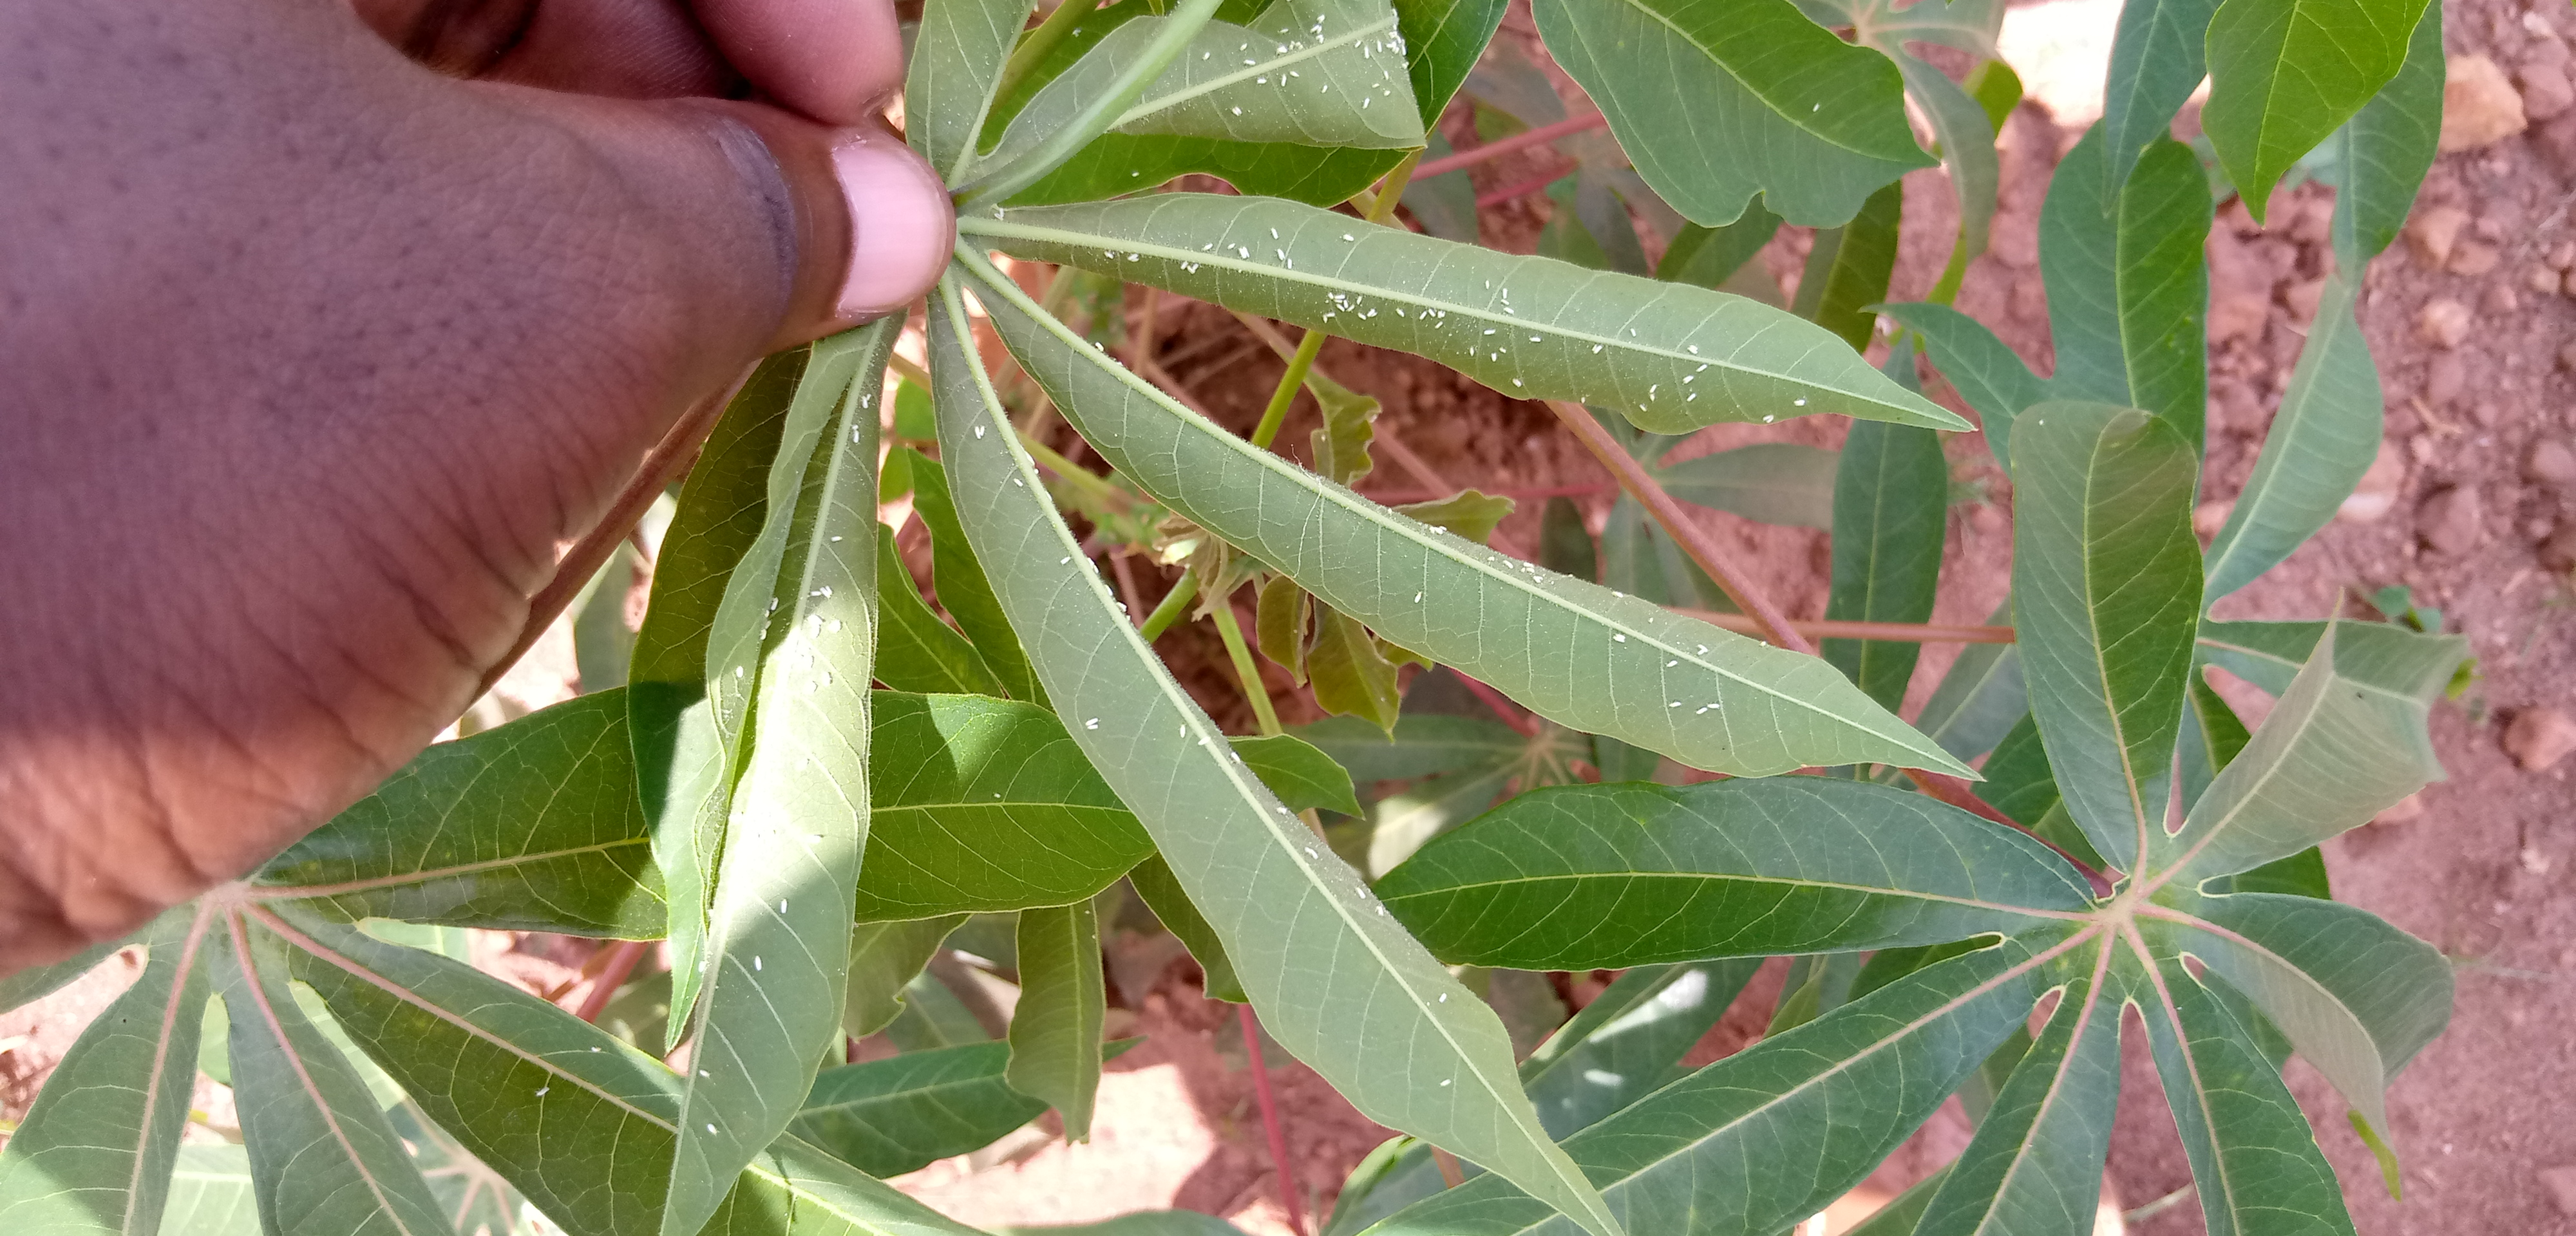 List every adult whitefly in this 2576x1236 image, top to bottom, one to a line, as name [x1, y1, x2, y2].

whitefly [1392, 7, 1398, 15]
whitefly [1316, 14, 1326, 24]
whitefly [1392, 23, 1398, 30]
whitefly [1309, 24, 1319, 33]
whitefly [1317, 25, 1322, 35]
whitefly [1279, 28, 1290, 34]
whitefly [1388, 30, 1396, 40]
whitefly [1316, 33, 1323, 40]
whitefly [1394, 35, 1403, 44]
whitefly [1319, 37, 1324, 44]
whitefly [1376, 37, 1383, 55]
whitefly [1353, 39, 1363, 49]
whitefly [1238, 41, 1249, 52]
whitefly [1385, 42, 1394, 49]
whitefly [1363, 44, 1372, 59]
whitefly [1401, 44, 1407, 56]
whitefly [1395, 46, 1401, 54]
whitefly [1276, 47, 1285, 52]
whitefly [1278, 49, 1287, 55]
whitefly [1200, 50, 1215, 64]
whitefly [1242, 57, 1258, 68]
whitefly [1400, 60, 1410, 71]
whitefly [1381, 68, 1391, 82]
whitefly [1287, 68, 1302, 80]
whitefly [1278, 71, 1288, 89]
whitefly [1255, 77, 1269, 86]
whitefly [1369, 80, 1381, 91]
whitefly [1320, 83, 1330, 96]
whitefly [1381, 88, 1393, 99]
whitefly [1360, 96, 1371, 111]
whitefly [1811, 100, 1822, 116]
whitefly [1235, 105, 1244, 115]
whitefly [1231, 108, 1240, 118]
whitefly [1130, 169, 1142, 183]
whitefly [993, 204, 1007, 221]
whitefly [1269, 225, 1280, 241]
whitefly [1341, 232, 1356, 243]
whitefly [1201, 241, 1215, 253]
whitefly [1226, 241, 1237, 250]
whitefly [1243, 246, 1251, 259]
whitefly [1274, 247, 1286, 262]
whitefly [1238, 247, 1245, 259]
whitefly [1102, 249, 1116, 261]
whitefly [1127, 252, 1139, 261]
whitefly [1132, 257, 1141, 263]
whitefly [1287, 257, 1295, 270]
whitefly [1180, 260, 1189, 270]
whitefly [1192, 262, 1202, 270]
whitefly [1187, 265, 1196, 275]
whitefly [1484, 279, 1492, 290]
whitefly [1501, 286, 1510, 299]
whitefly [1327, 290, 1334, 301]
whitefly [1333, 292, 1346, 299]
whitefly [1356, 294, 1365, 305]
whitefly [1343, 297, 1349, 309]
whitefly [1500, 297, 1511, 306]
whitefly [1336, 304, 1345, 312]
whitefly [1394, 305, 1406, 318]
whitefly [1502, 306, 1515, 316]
whitefly [1366, 307, 1376, 317]
whitefly [1428, 307, 1436, 318]
whitefly [1437, 309, 1441, 319]
whitefly [1417, 310, 1428, 321]
whitefly [1325, 310, 1336, 318]
whitefly [1357, 310, 1367, 321]
whitefly [1441, 311, 1447, 318]
whitefly [1321, 314, 1327, 325]
whitefly [1434, 321, 1444, 330]
whitefly [1480, 326, 1496, 337]
whitefly [1629, 326, 1640, 340]
whitefly [1526, 334, 1543, 345]
whitefly [1094, 340, 1105, 353]
whitefly [1688, 343, 1700, 350]
whitefly [1468, 344, 1476, 357]
whitefly [1593, 344, 1604, 355]
whitefly [1498, 345, 1508, 355]
whitefly [1686, 346, 1698, 355]
whitefly [1490, 350, 1498, 364]
whitefly [1695, 363, 1709, 373]
whitefly [1680, 374, 1696, 386]
whitefly [1510, 376, 1525, 389]
whitefly [1649, 380, 1658, 393]
whitefly [1685, 391, 1696, 404]
whitefly [1648, 392, 1656, 403]
whitefly [860, 394, 869, 410]
whitefly [1792, 398, 1806, 402]
whitefly [1638, 402, 1650, 415]
whitefly [1794, 402, 1805, 407]
whitefly [1761, 412, 1776, 426]
whitefly [851, 422, 861, 430]
whitefly [973, 425, 981, 440]
whitefly [980, 425, 987, 436]
whitefly [851, 429, 861, 445]
whitefly [1012, 476, 1025, 489]
whitefly [1385, 505, 1393, 516]
whitefly [1429, 525, 1435, 535]
whitefly [1434, 525, 1444, 536]
whitefly [829, 533, 844, 543]
whitefly [1059, 554, 1074, 566]
whitefly [1486, 554, 1495, 563]
whitefly [1086, 555, 1095, 568]
whitefly [1501, 557, 1515, 571]
whitefly [1522, 561, 1535, 567]
whitefly [1519, 565, 1526, 574]
whitefly [1526, 566, 1536, 574]
whitefly [1531, 573, 1544, 585]
whitefly [1103, 583, 1115, 597]
whitefly [825, 584, 834, 594]
whitefly [819, 586, 831, 599]
whitefly [1412, 588, 1424, 606]
whitefly [1609, 588, 1625, 601]
whitefly [808, 589, 822, 598]
whitefly [768, 594, 779, 612]
whitefly [1115, 601, 1128, 613]
whitefly [764, 609, 771, 619]
whitefly [1124, 613, 1133, 623]
whitefly [1645, 614, 1657, 625]
whitefly [759, 628, 768, 642]
whitefly [1615, 632, 1627, 639]
whitefly [1611, 634, 1625, 644]
whitefly [1757, 639, 1769, 648]
whitefly [1696, 642, 1710, 653]
whitefly [1696, 648, 1705, 656]
whitefly [1664, 657, 1680, 669]
whitefly [1666, 699, 1681, 709]
whitefly [1706, 700, 1722, 710]
whitefly [1693, 704, 1708, 716]
whitefly [1084, 717, 1097, 726]
whitefly [1177, 722, 1189, 740]
whitefly [1087, 723, 1099, 731]
whitefly [1195, 733, 1214, 747]
whitefly [1229, 749, 1242, 765]
whitefly [991, 792, 1005, 803]
whitefly [1273, 803, 1290, 818]
whitefly [1302, 843, 1320, 860]
whitefly [1351, 884, 1367, 901]
whitefly [779, 895, 788, 915]
whitefly [1374, 903, 1387, 917]
whitefly [752, 953, 767, 973]
whitefly [696, 958, 709, 975]
whitefly [1437, 990, 1451, 1004]
whitefly [589, 1043, 603, 1054]
whitefly [697, 1066, 715, 1080]
whitefly [1437, 1076, 1455, 1091]
whitefly [533, 1082, 553, 1098]
whitefly [706, 1120, 721, 1137]